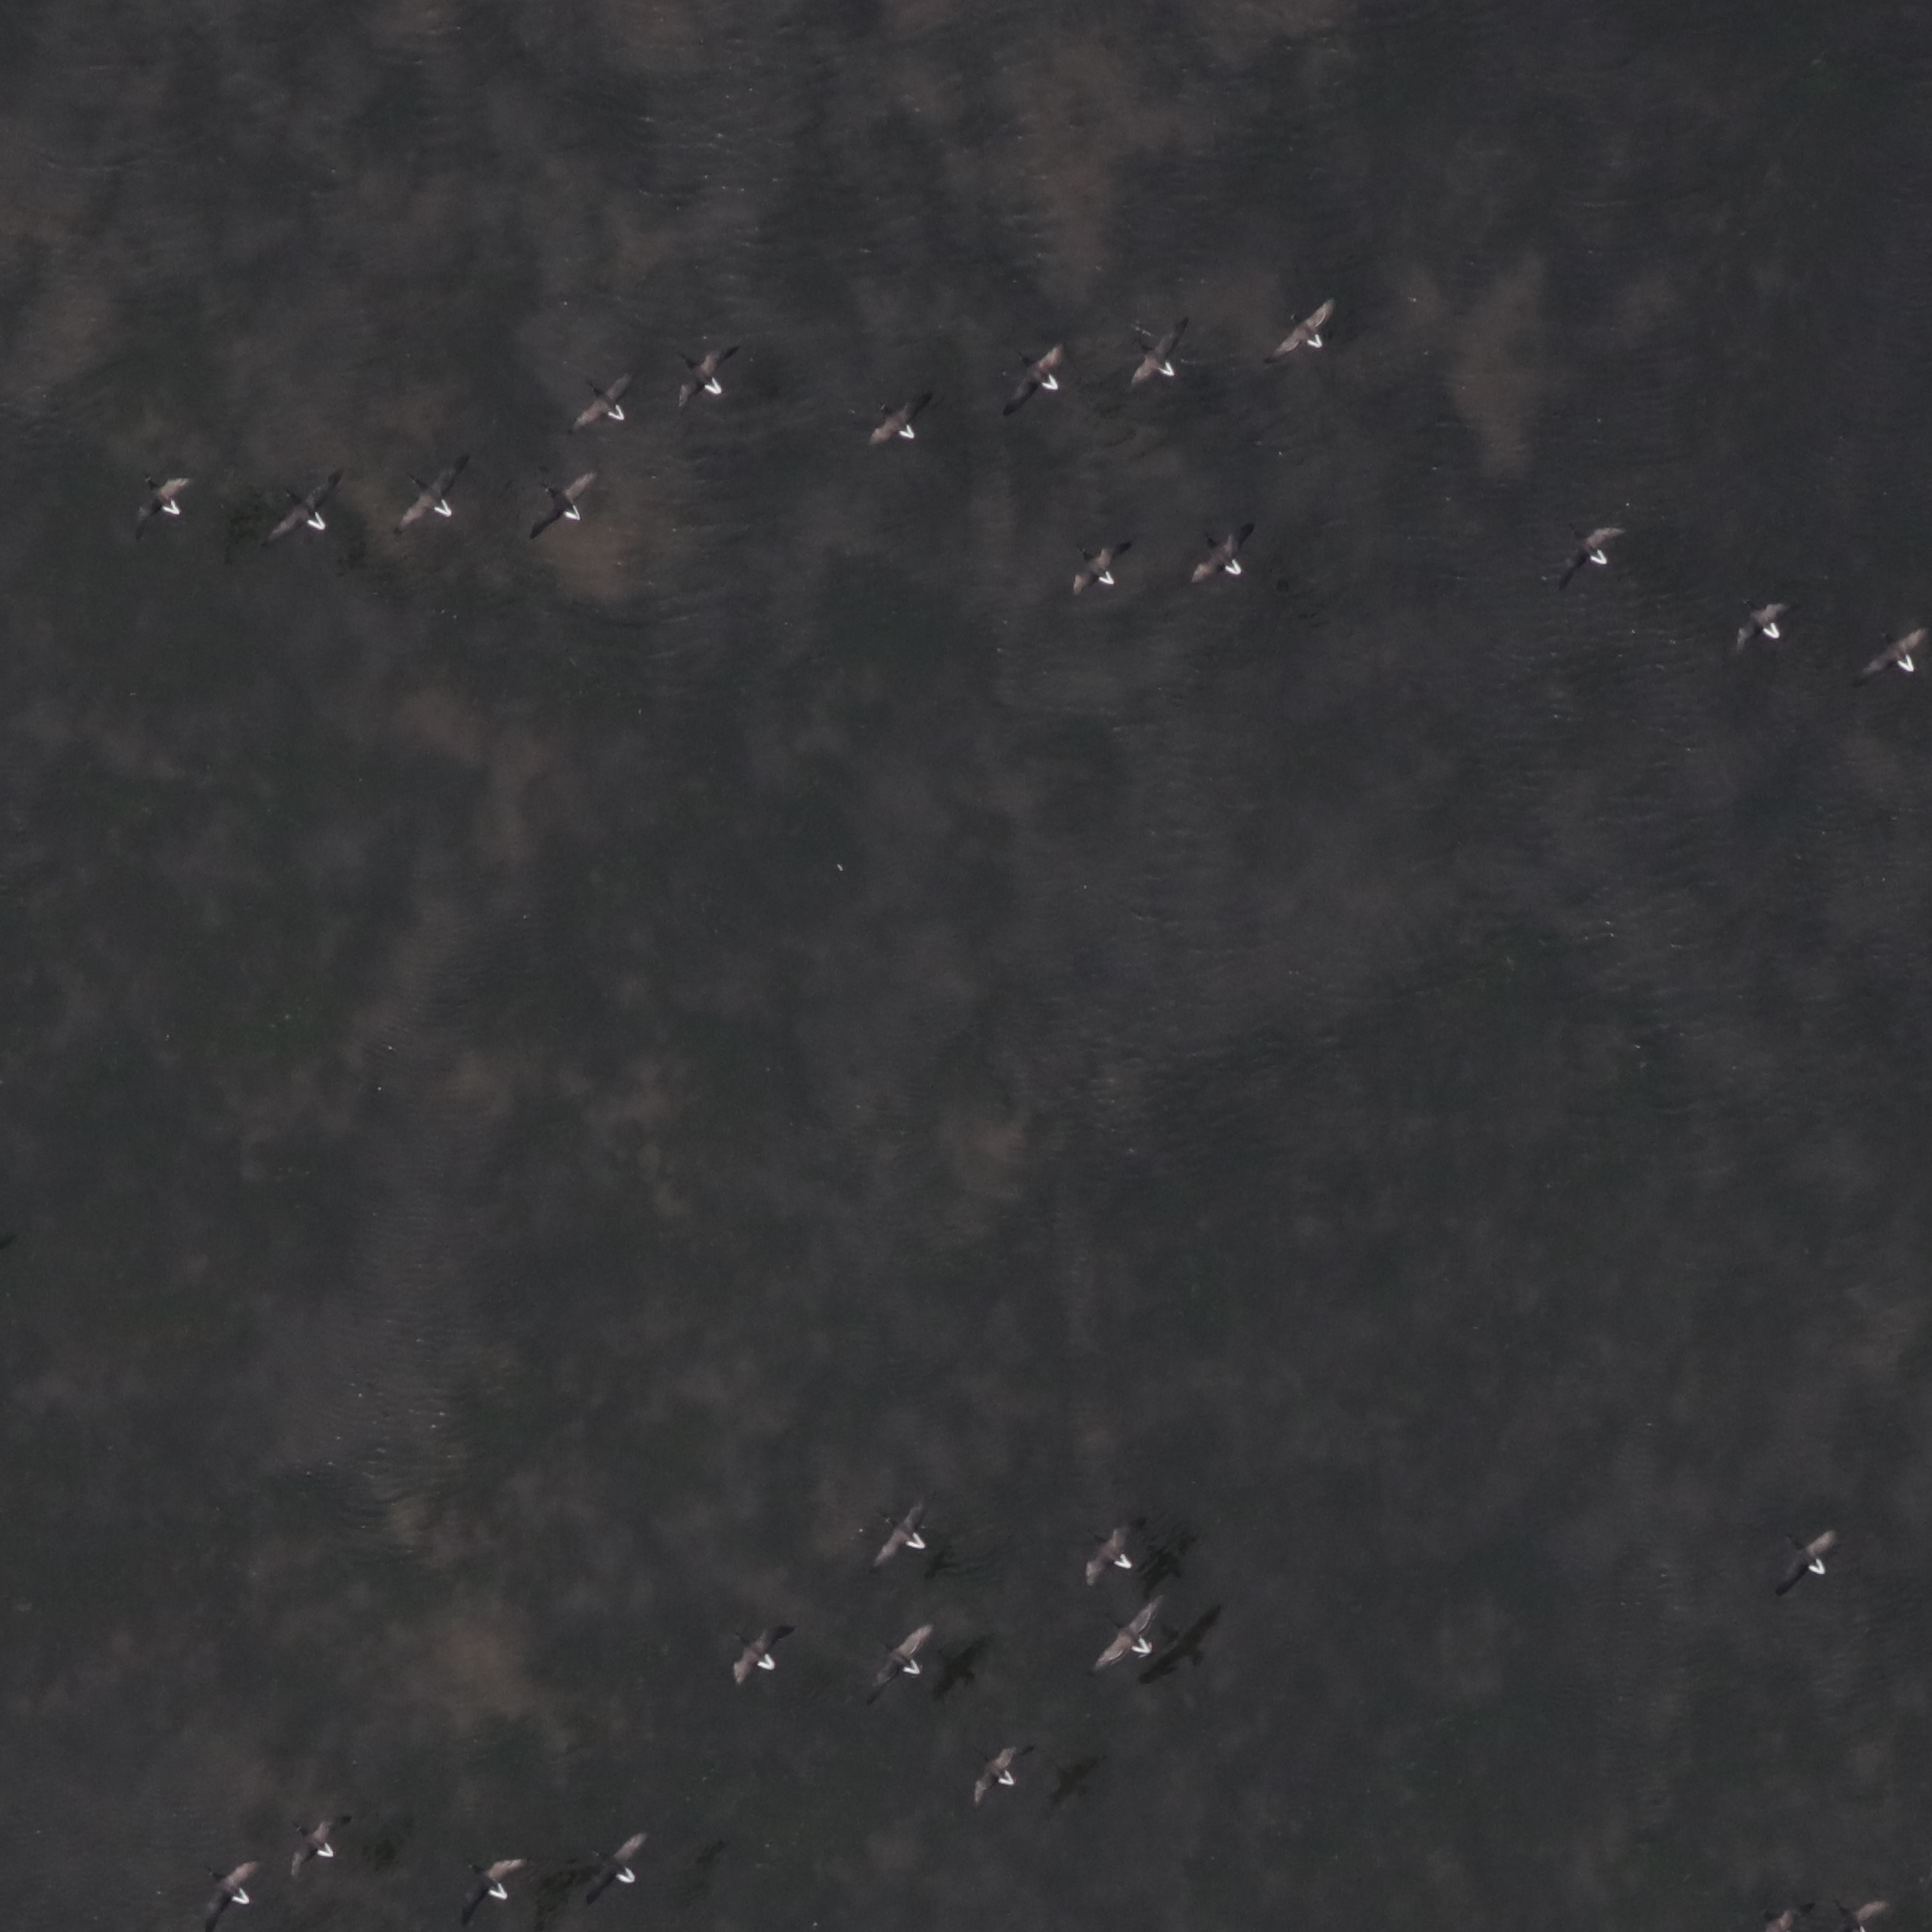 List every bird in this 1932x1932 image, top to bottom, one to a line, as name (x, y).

brant (1305, 332)
brant (1156, 364)
brant (708, 373)
brant (1037, 374)
brant (603, 402)
brant (895, 417)
brant (166, 496)
brant (436, 499)
brant (562, 502)
brant (308, 513)
brant (1589, 545)
brant (1222, 555)
brant (1095, 567)
brant (1765, 623)
brant (1902, 650)
brant (907, 1536)
brant (1115, 1548)
brant (1810, 1560)
brant (1128, 1638)
brant (757, 1656)
brant (900, 1658)
brant (994, 1767)
brant (310, 1843)
brant (613, 1865)
brant (497, 1879)
brant (225, 1886)
brant (1860, 1925)
brant (1778, 1928)